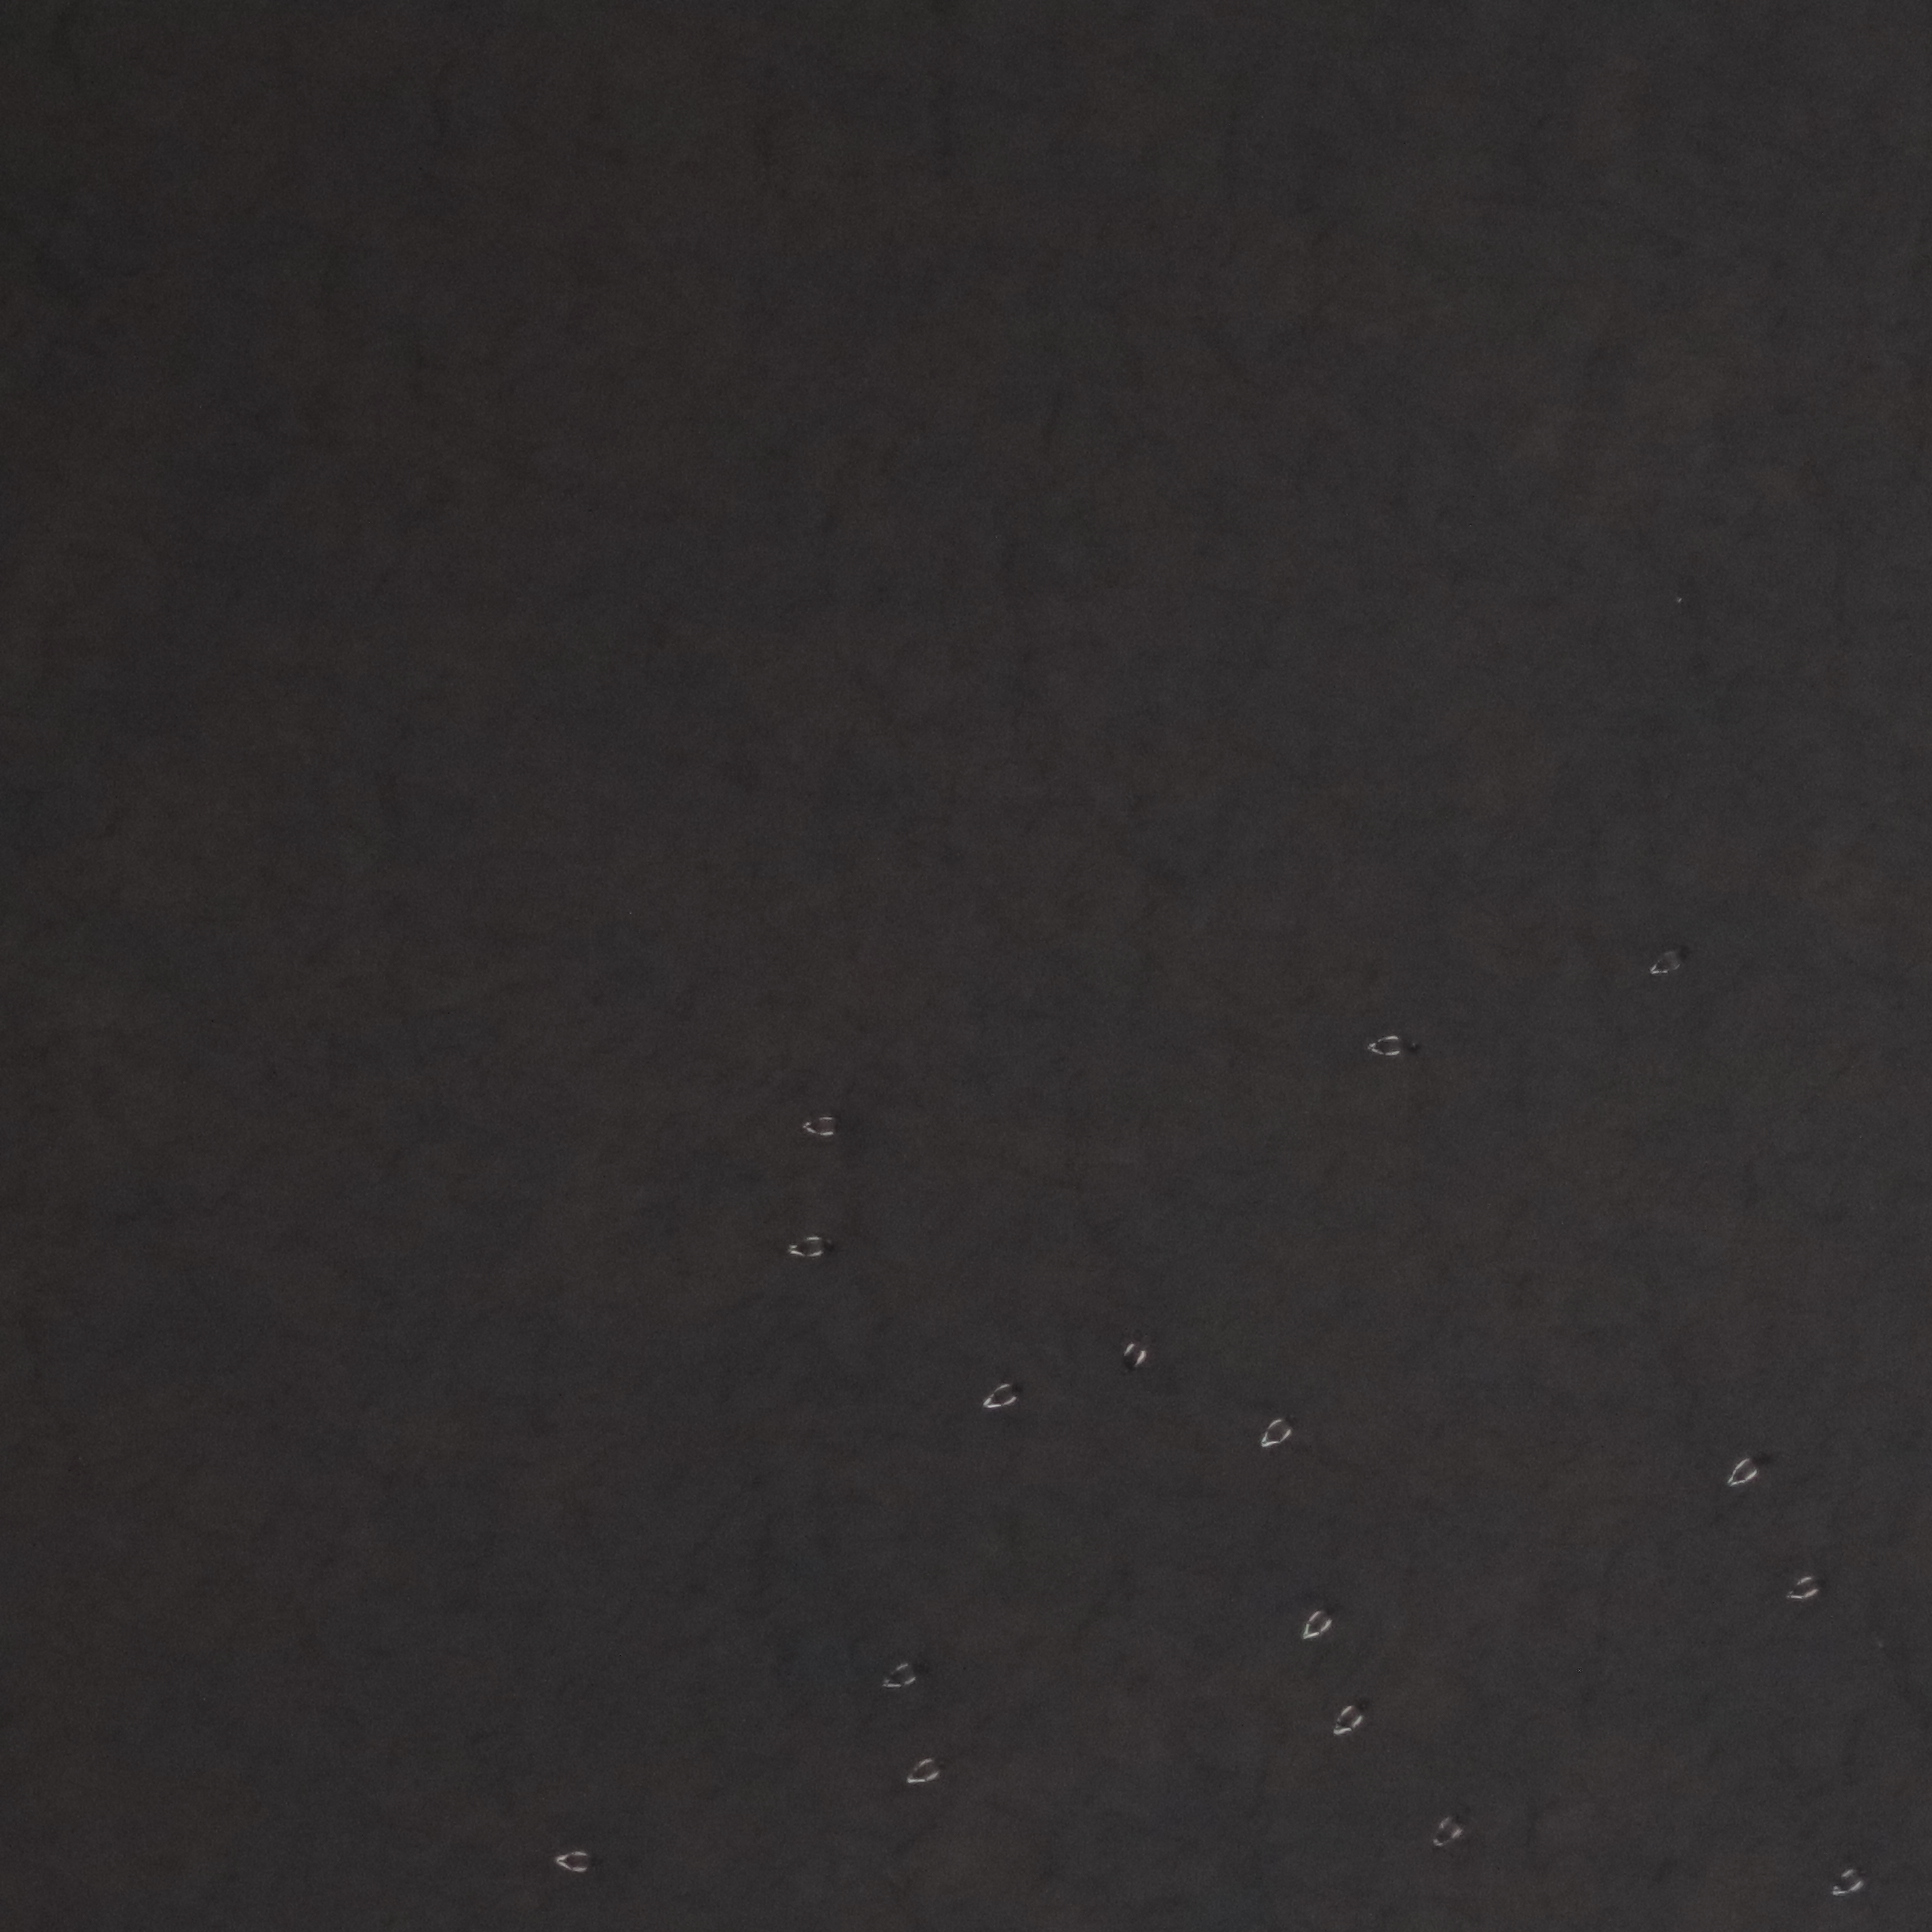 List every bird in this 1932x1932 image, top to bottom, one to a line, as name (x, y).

brant (1669, 962)
brant (1390, 1048)
brant (823, 1127)
brant (810, 1247)
brant (1136, 1356)
brant (1003, 1397)
brant (1277, 1433)
brant (1747, 1471)
brant (1806, 1589)
brant (1318, 1623)
brant (904, 1675)
brant (1350, 1718)
brant (924, 1770)
brant (1449, 1833)
brant (577, 1862)
brant (1850, 1881)